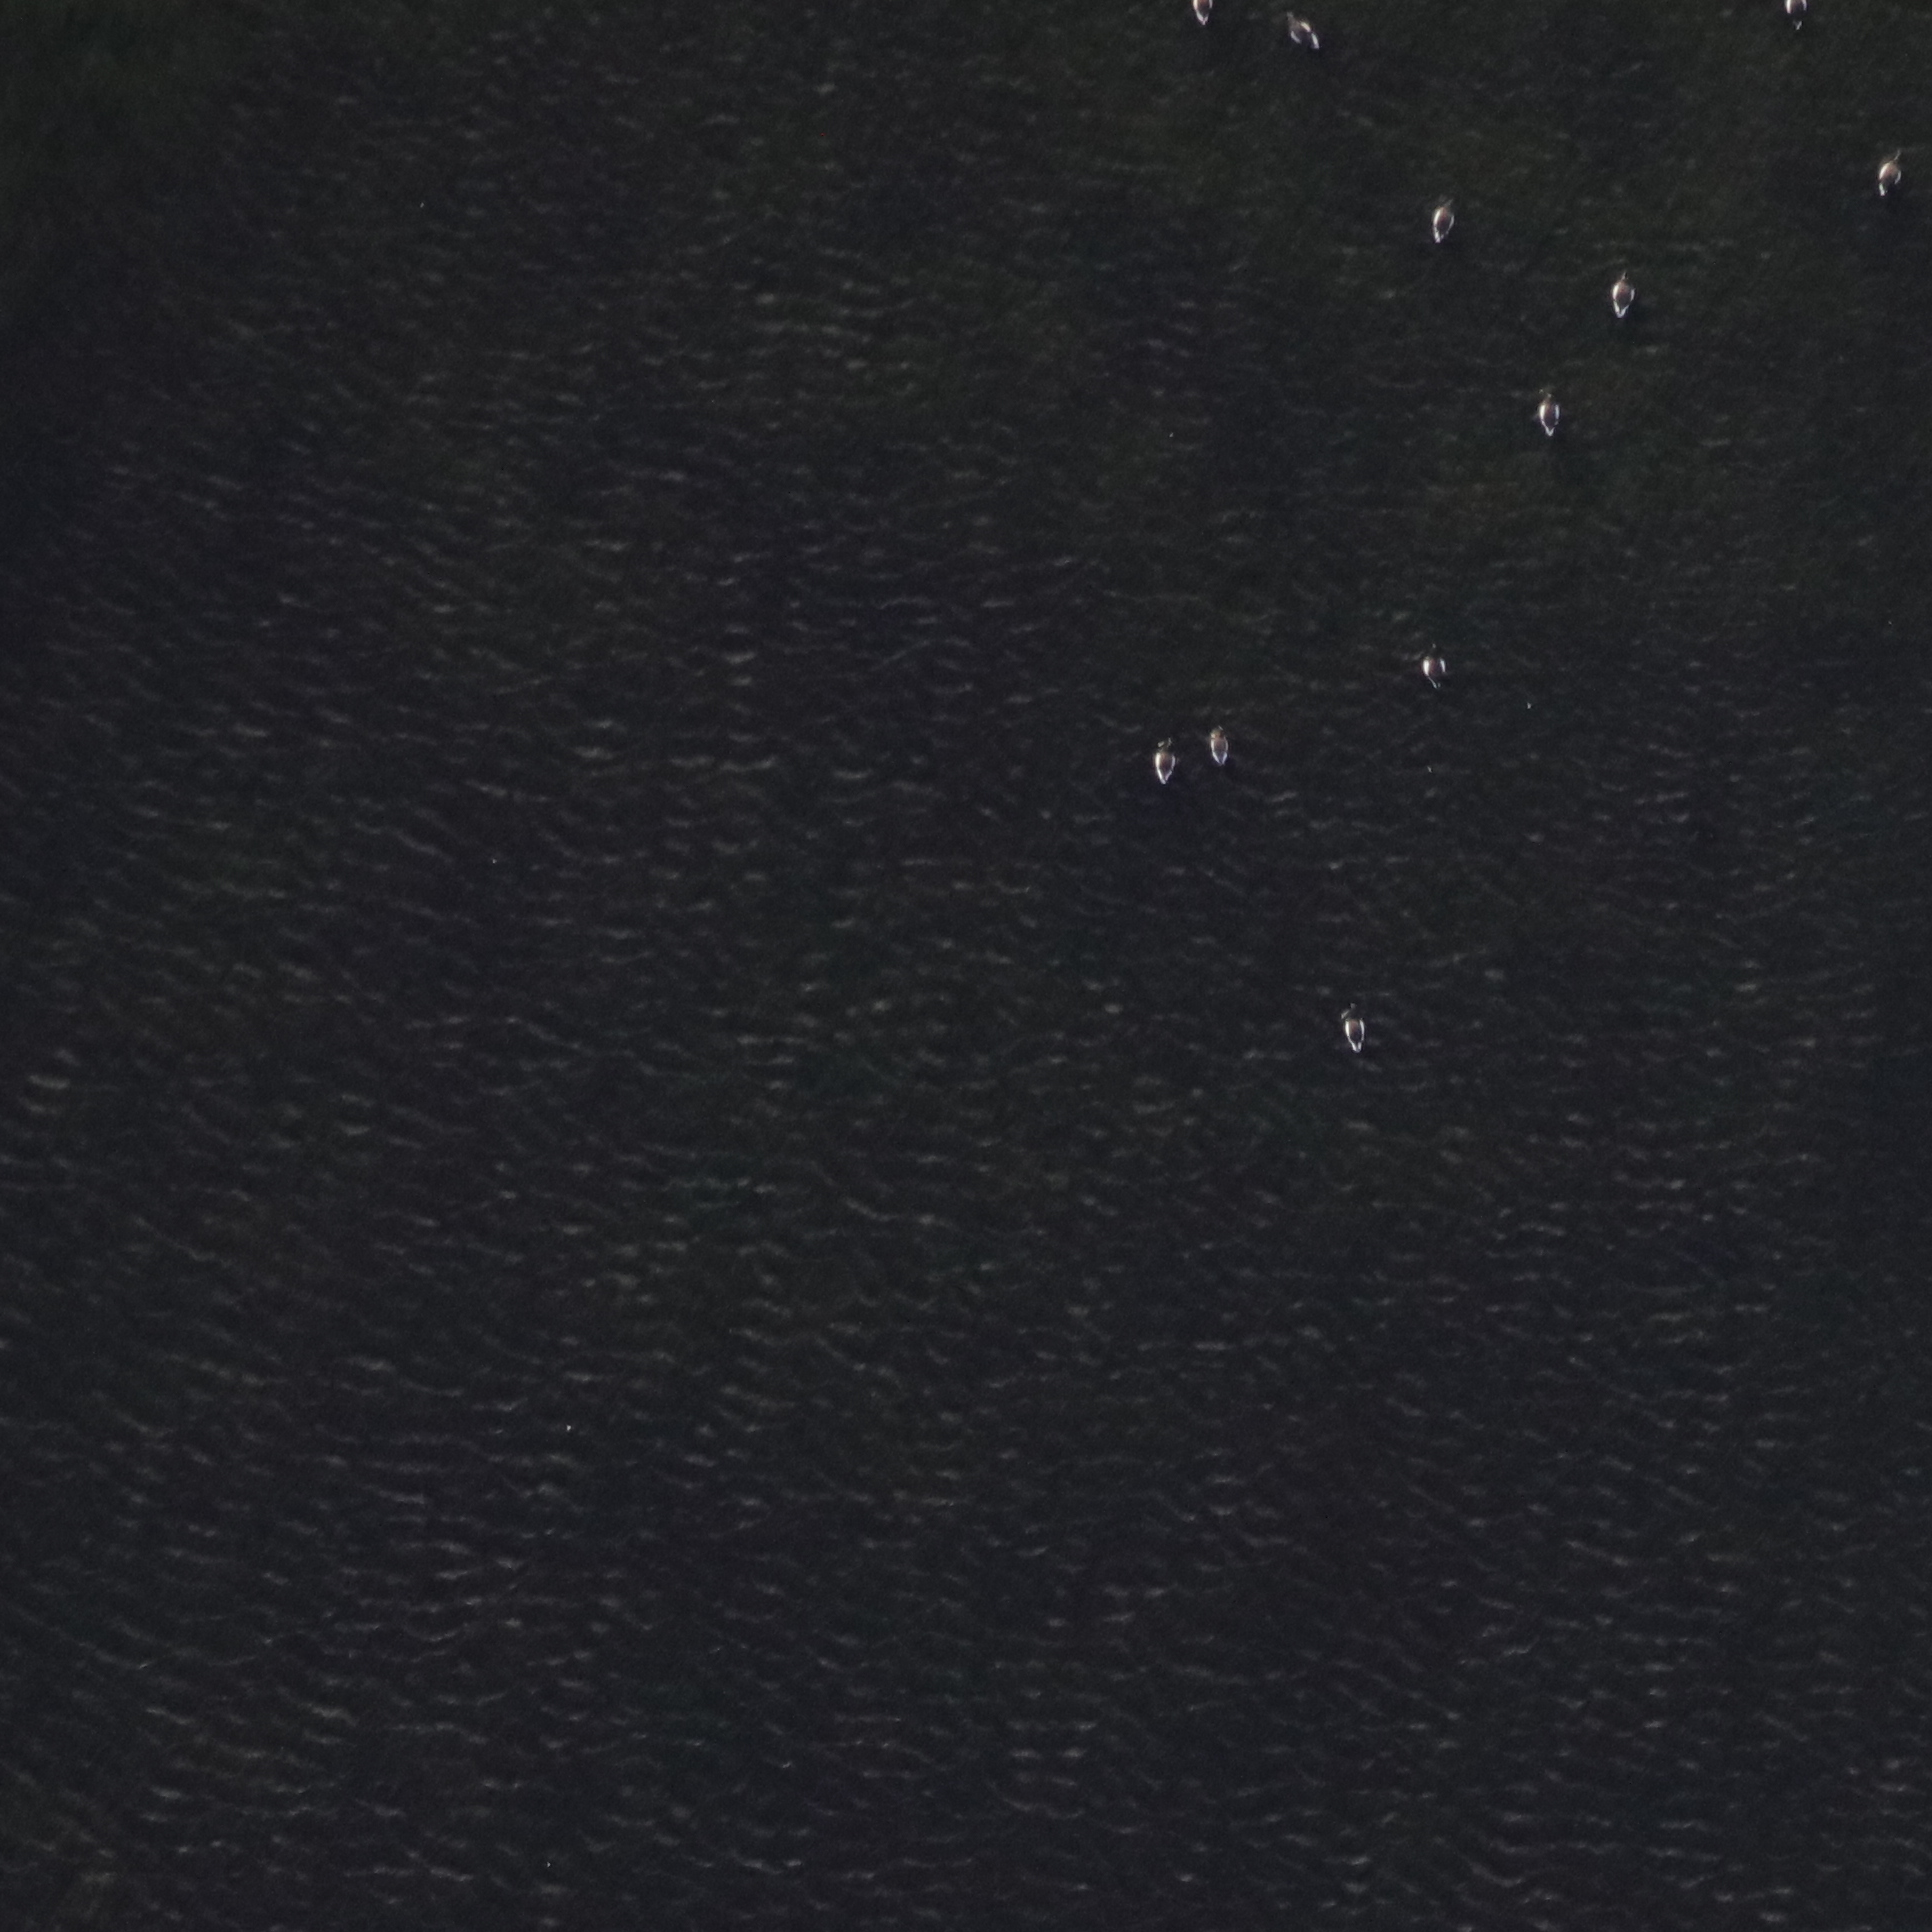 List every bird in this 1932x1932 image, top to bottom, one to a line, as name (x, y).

brant (1201, 6)
brant (1794, 11)
brant (1306, 29)
brant (1891, 173)
brant (1442, 221)
brant (1622, 295)
brant (1547, 415)
brant (1433, 667)
brant (1217, 743)
brant (1165, 763)
brant (1355, 1030)